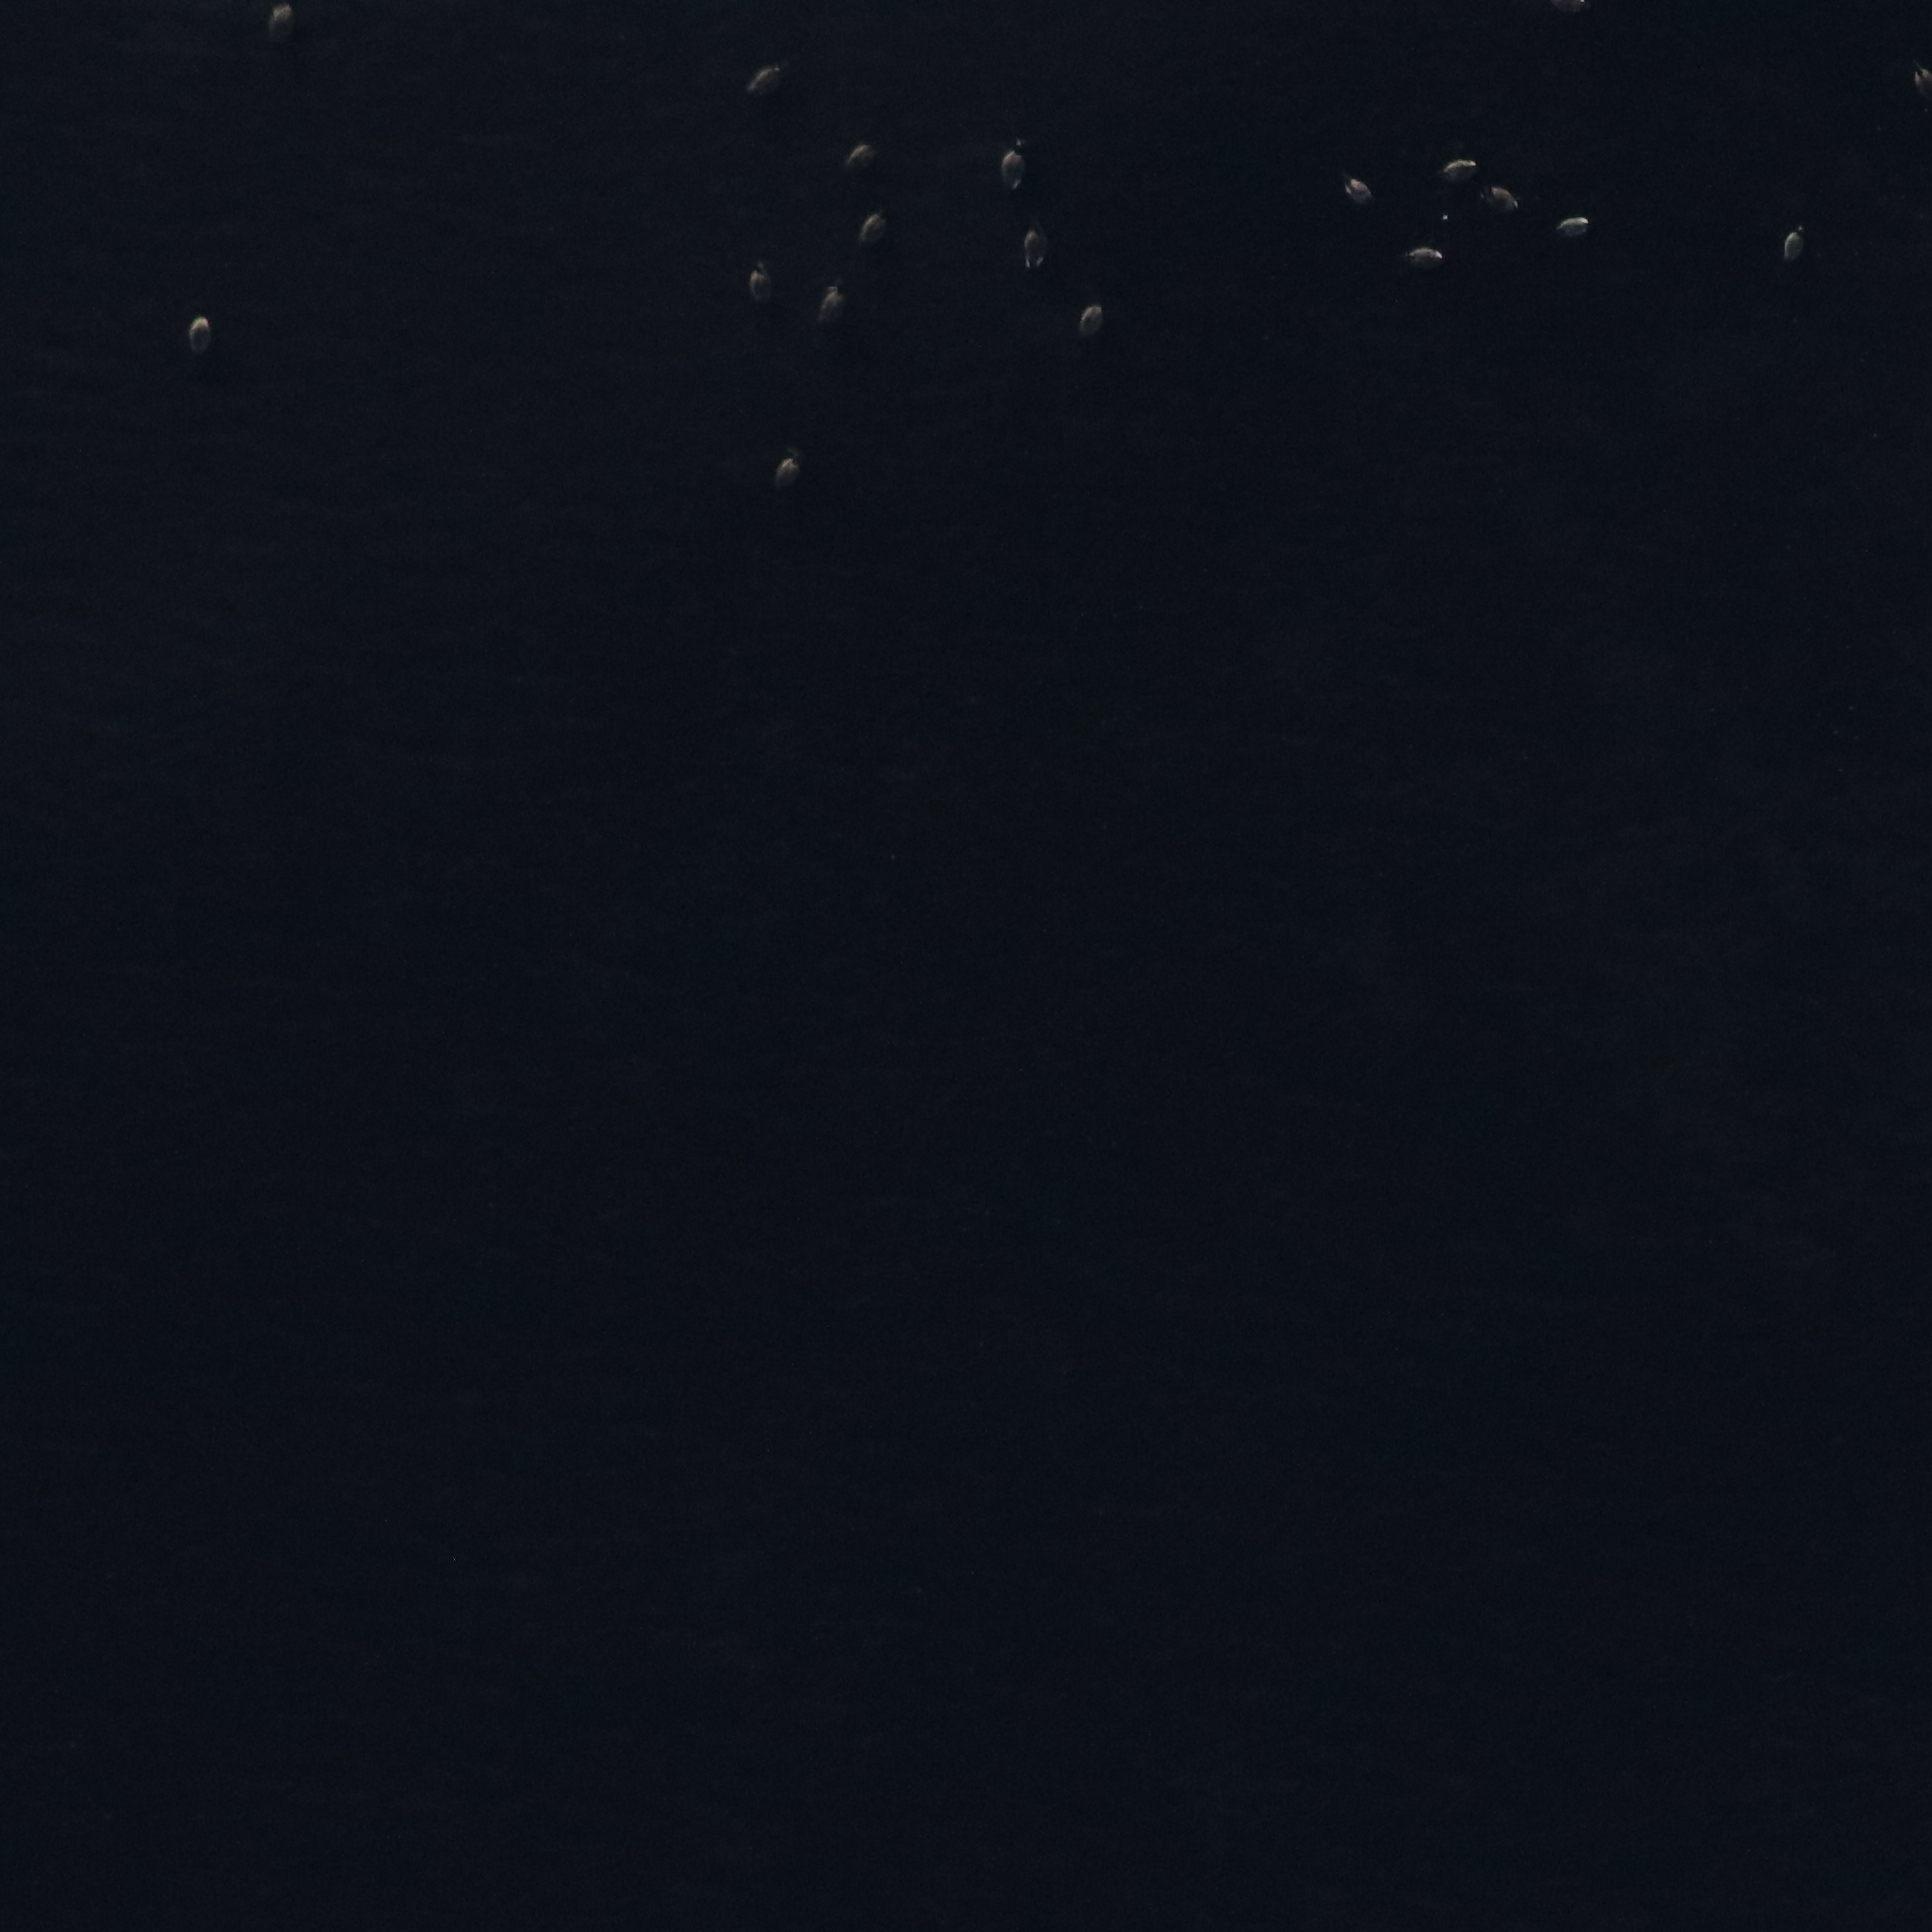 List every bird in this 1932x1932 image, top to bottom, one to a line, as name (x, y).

Canada goose (275, 18)
Canada goose (761, 76)
Canada goose (1927, 86)
Canada goose (863, 154)
Canada goose (1017, 162)
Canada goose (1458, 171)
Canada goose (1360, 187)
Canada goose (1497, 203)
Canada goose (874, 224)
Canada goose (1569, 227)
Canada goose (1033, 243)
Canada goose (1799, 249)
Canada goose (1430, 256)
Canada goose (758, 282)
Canada goose (833, 303)
Canada goose (1091, 323)
Canada goose (198, 337)
Canada goose (792, 480)